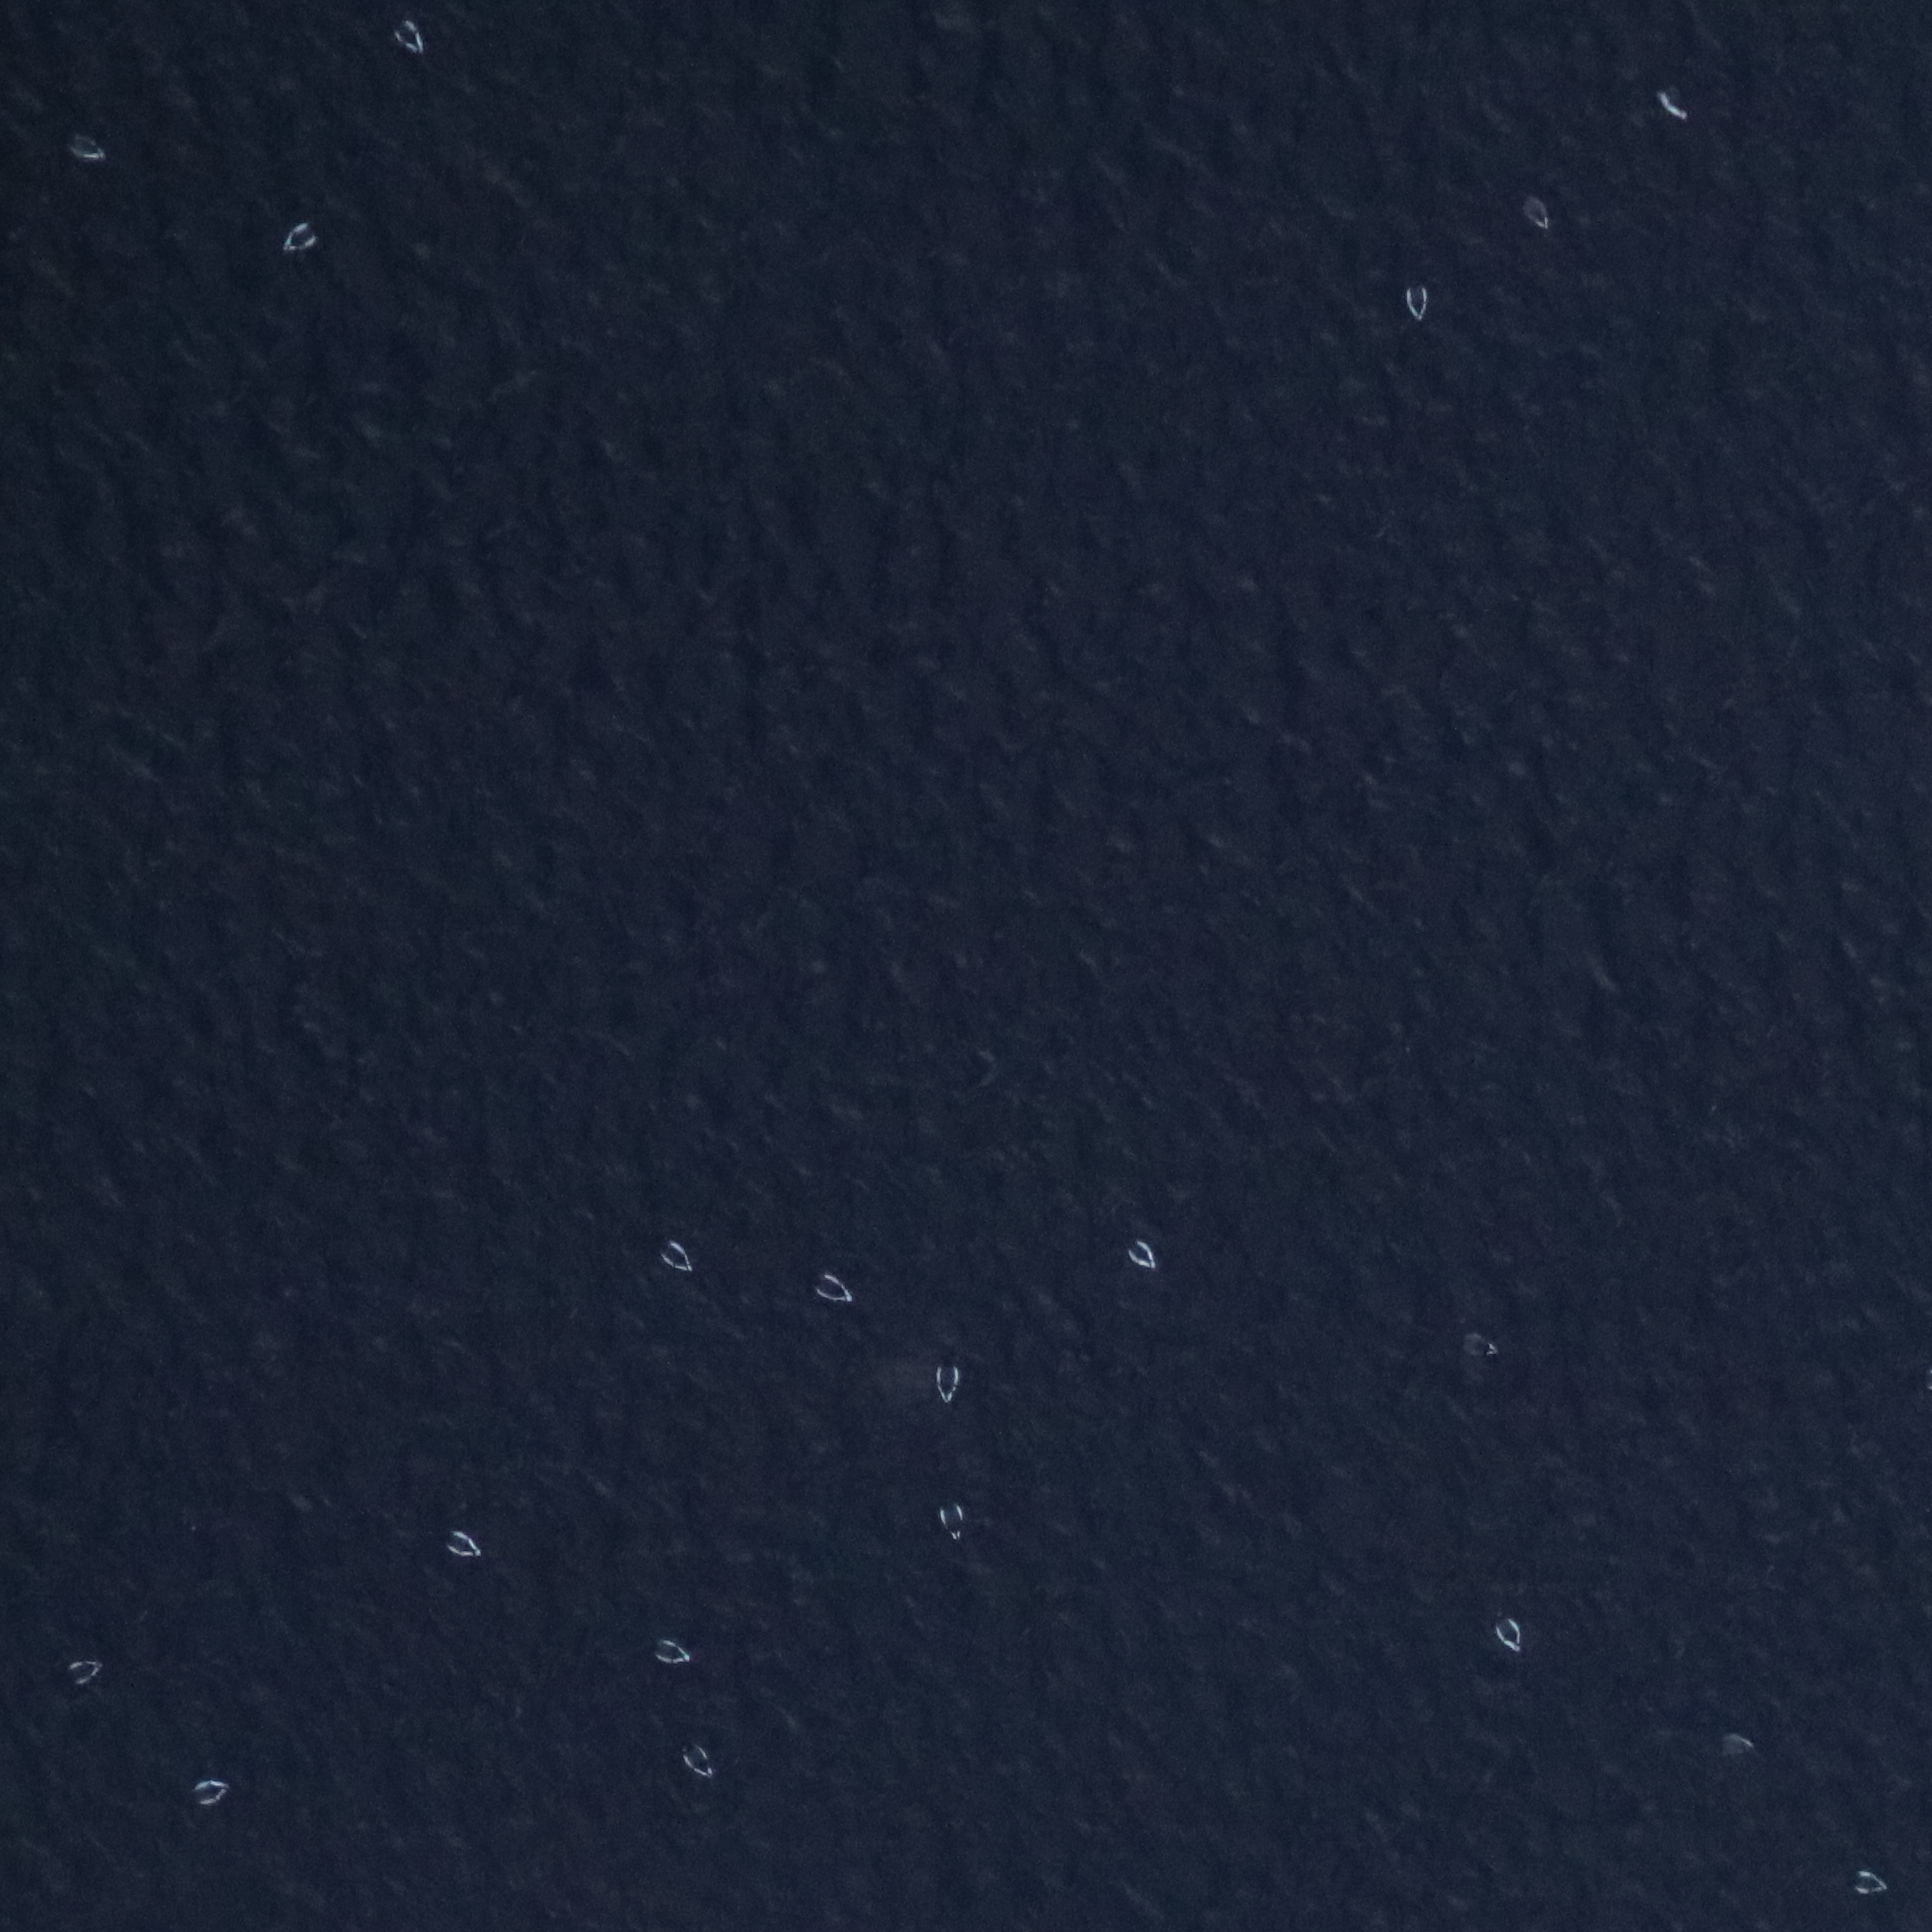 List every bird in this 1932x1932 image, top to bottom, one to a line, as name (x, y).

brant (409, 35)
brant (1674, 98)
brant (81, 142)
brant (1535, 210)
brant (301, 237)
brant (1418, 298)
brant (1139, 1252)
brant (673, 1256)
brant (830, 1288)
brant (1479, 1344)
brant (947, 1380)
brant (951, 1519)
brant (458, 1544)
brant (1507, 1632)
brant (669, 1652)
brant (80, 1673)
brant (1733, 1743)
brant (694, 1759)
brant (208, 1794)
brant (1868, 1882)